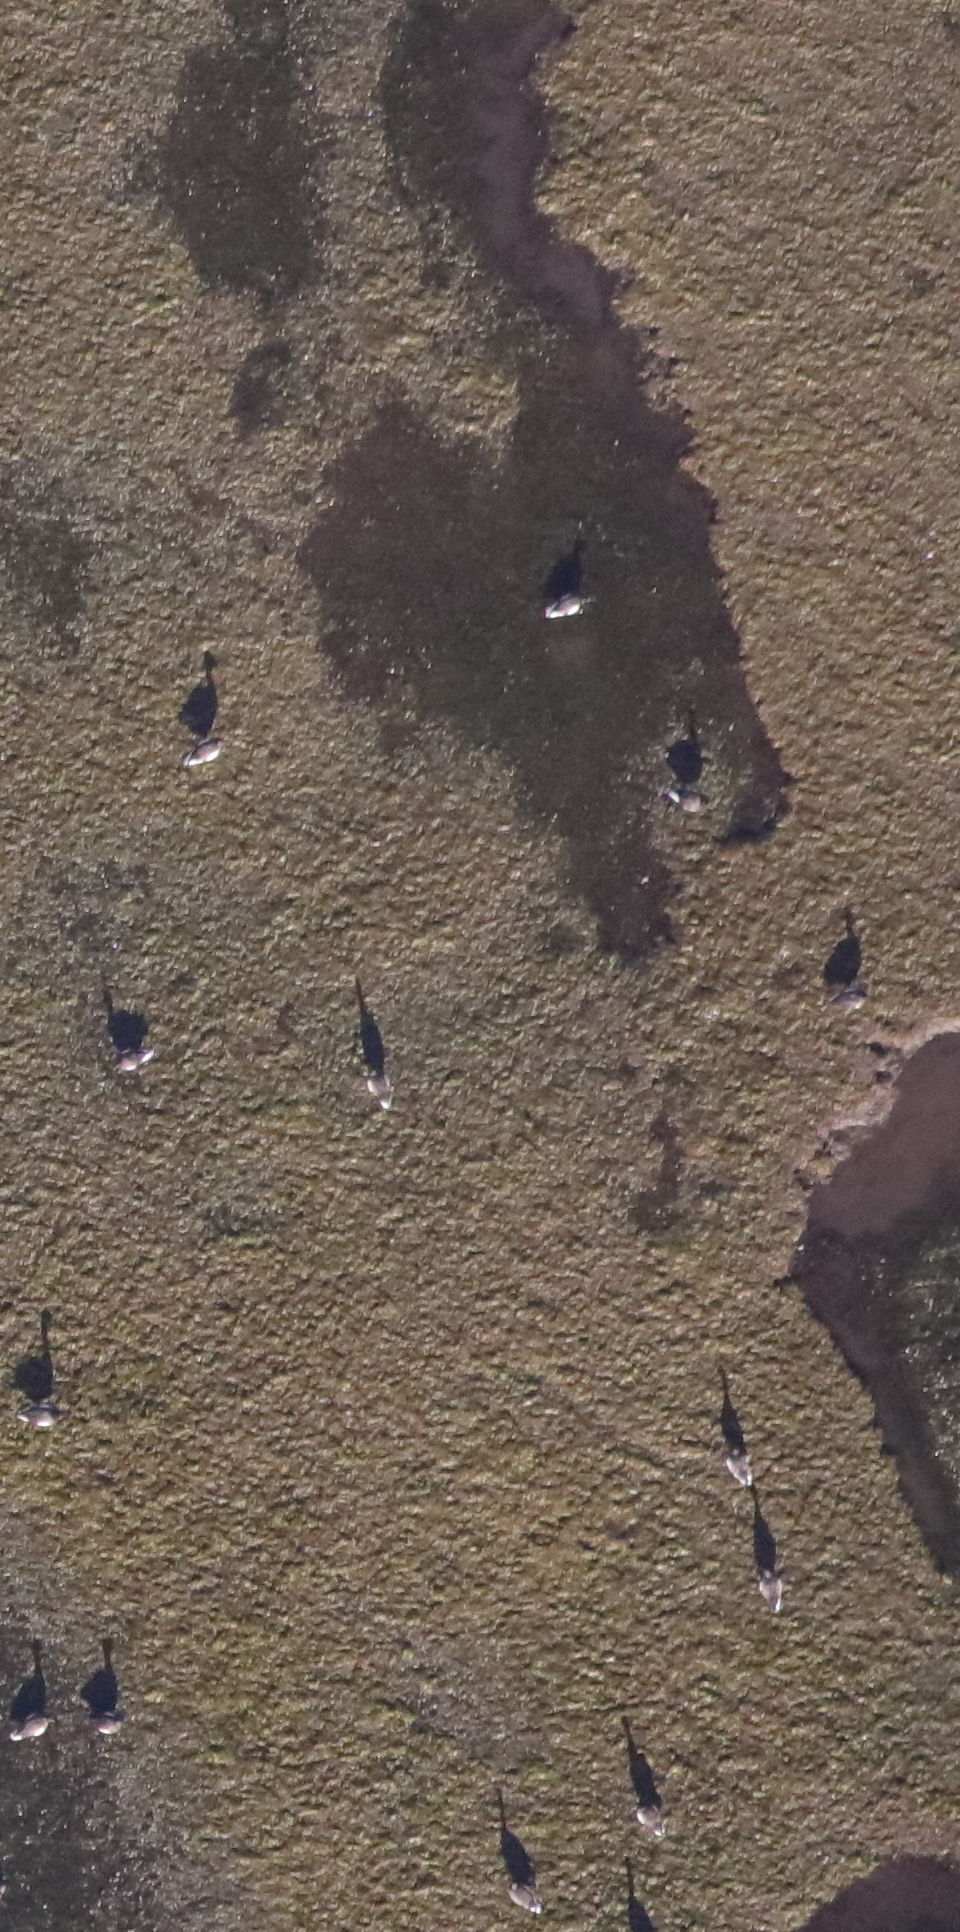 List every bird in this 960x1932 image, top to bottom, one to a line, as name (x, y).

brant (567, 603)
brant (206, 754)
brant (684, 798)
brant (846, 1000)
brant (136, 1060)
brant (382, 1085)
brant (42, 1413)
brant (741, 1469)
brant (770, 1589)
brant (33, 1725)
brant (110, 1727)
brant (652, 1818)
brant (522, 1897)